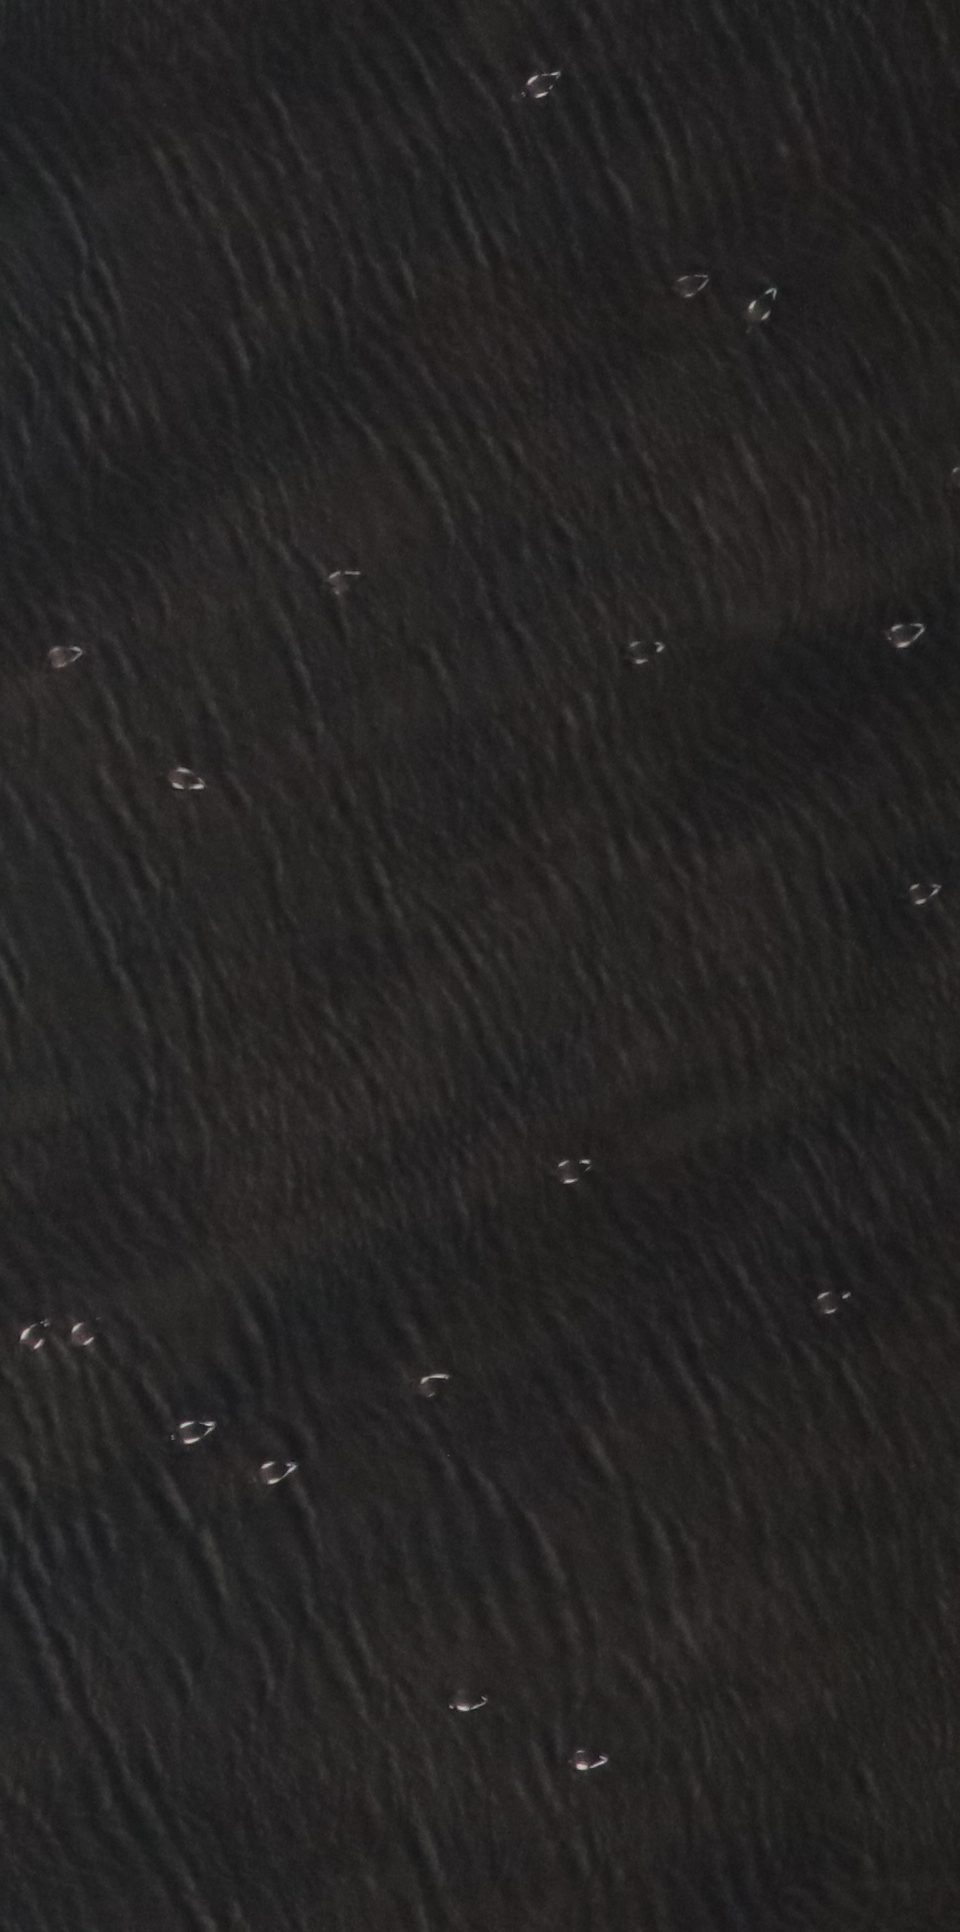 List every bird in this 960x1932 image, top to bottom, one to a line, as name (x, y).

brant (539, 86)
brant (689, 284)
brant (761, 308)
brant (339, 582)
brant (905, 634)
brant (641, 648)
brant (63, 655)
brant (184, 778)
brant (923, 894)
brant (571, 1170)
brant (829, 1300)
brant (82, 1334)
brant (34, 1335)
brant (430, 1386)
brant (192, 1431)
brant (275, 1471)
brant (466, 1702)
brant (586, 1758)